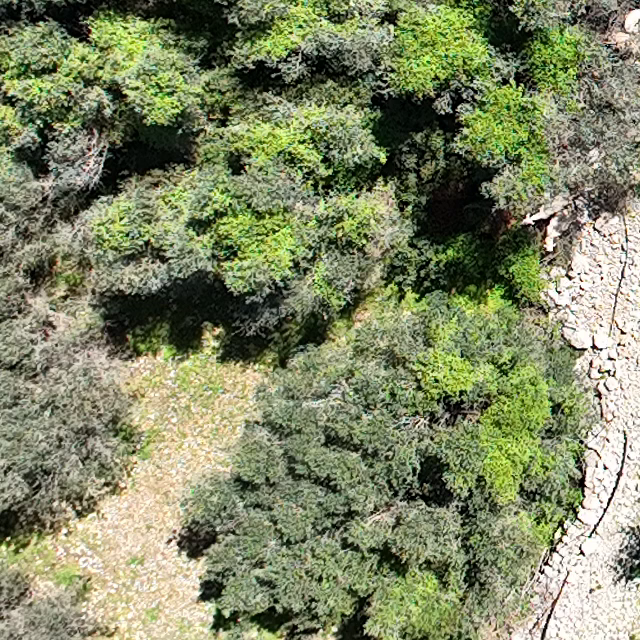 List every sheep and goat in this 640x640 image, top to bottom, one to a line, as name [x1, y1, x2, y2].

sheep [625, 9, 639, 32]
sheep [522, 195, 567, 223]
sheep [543, 209, 577, 253]